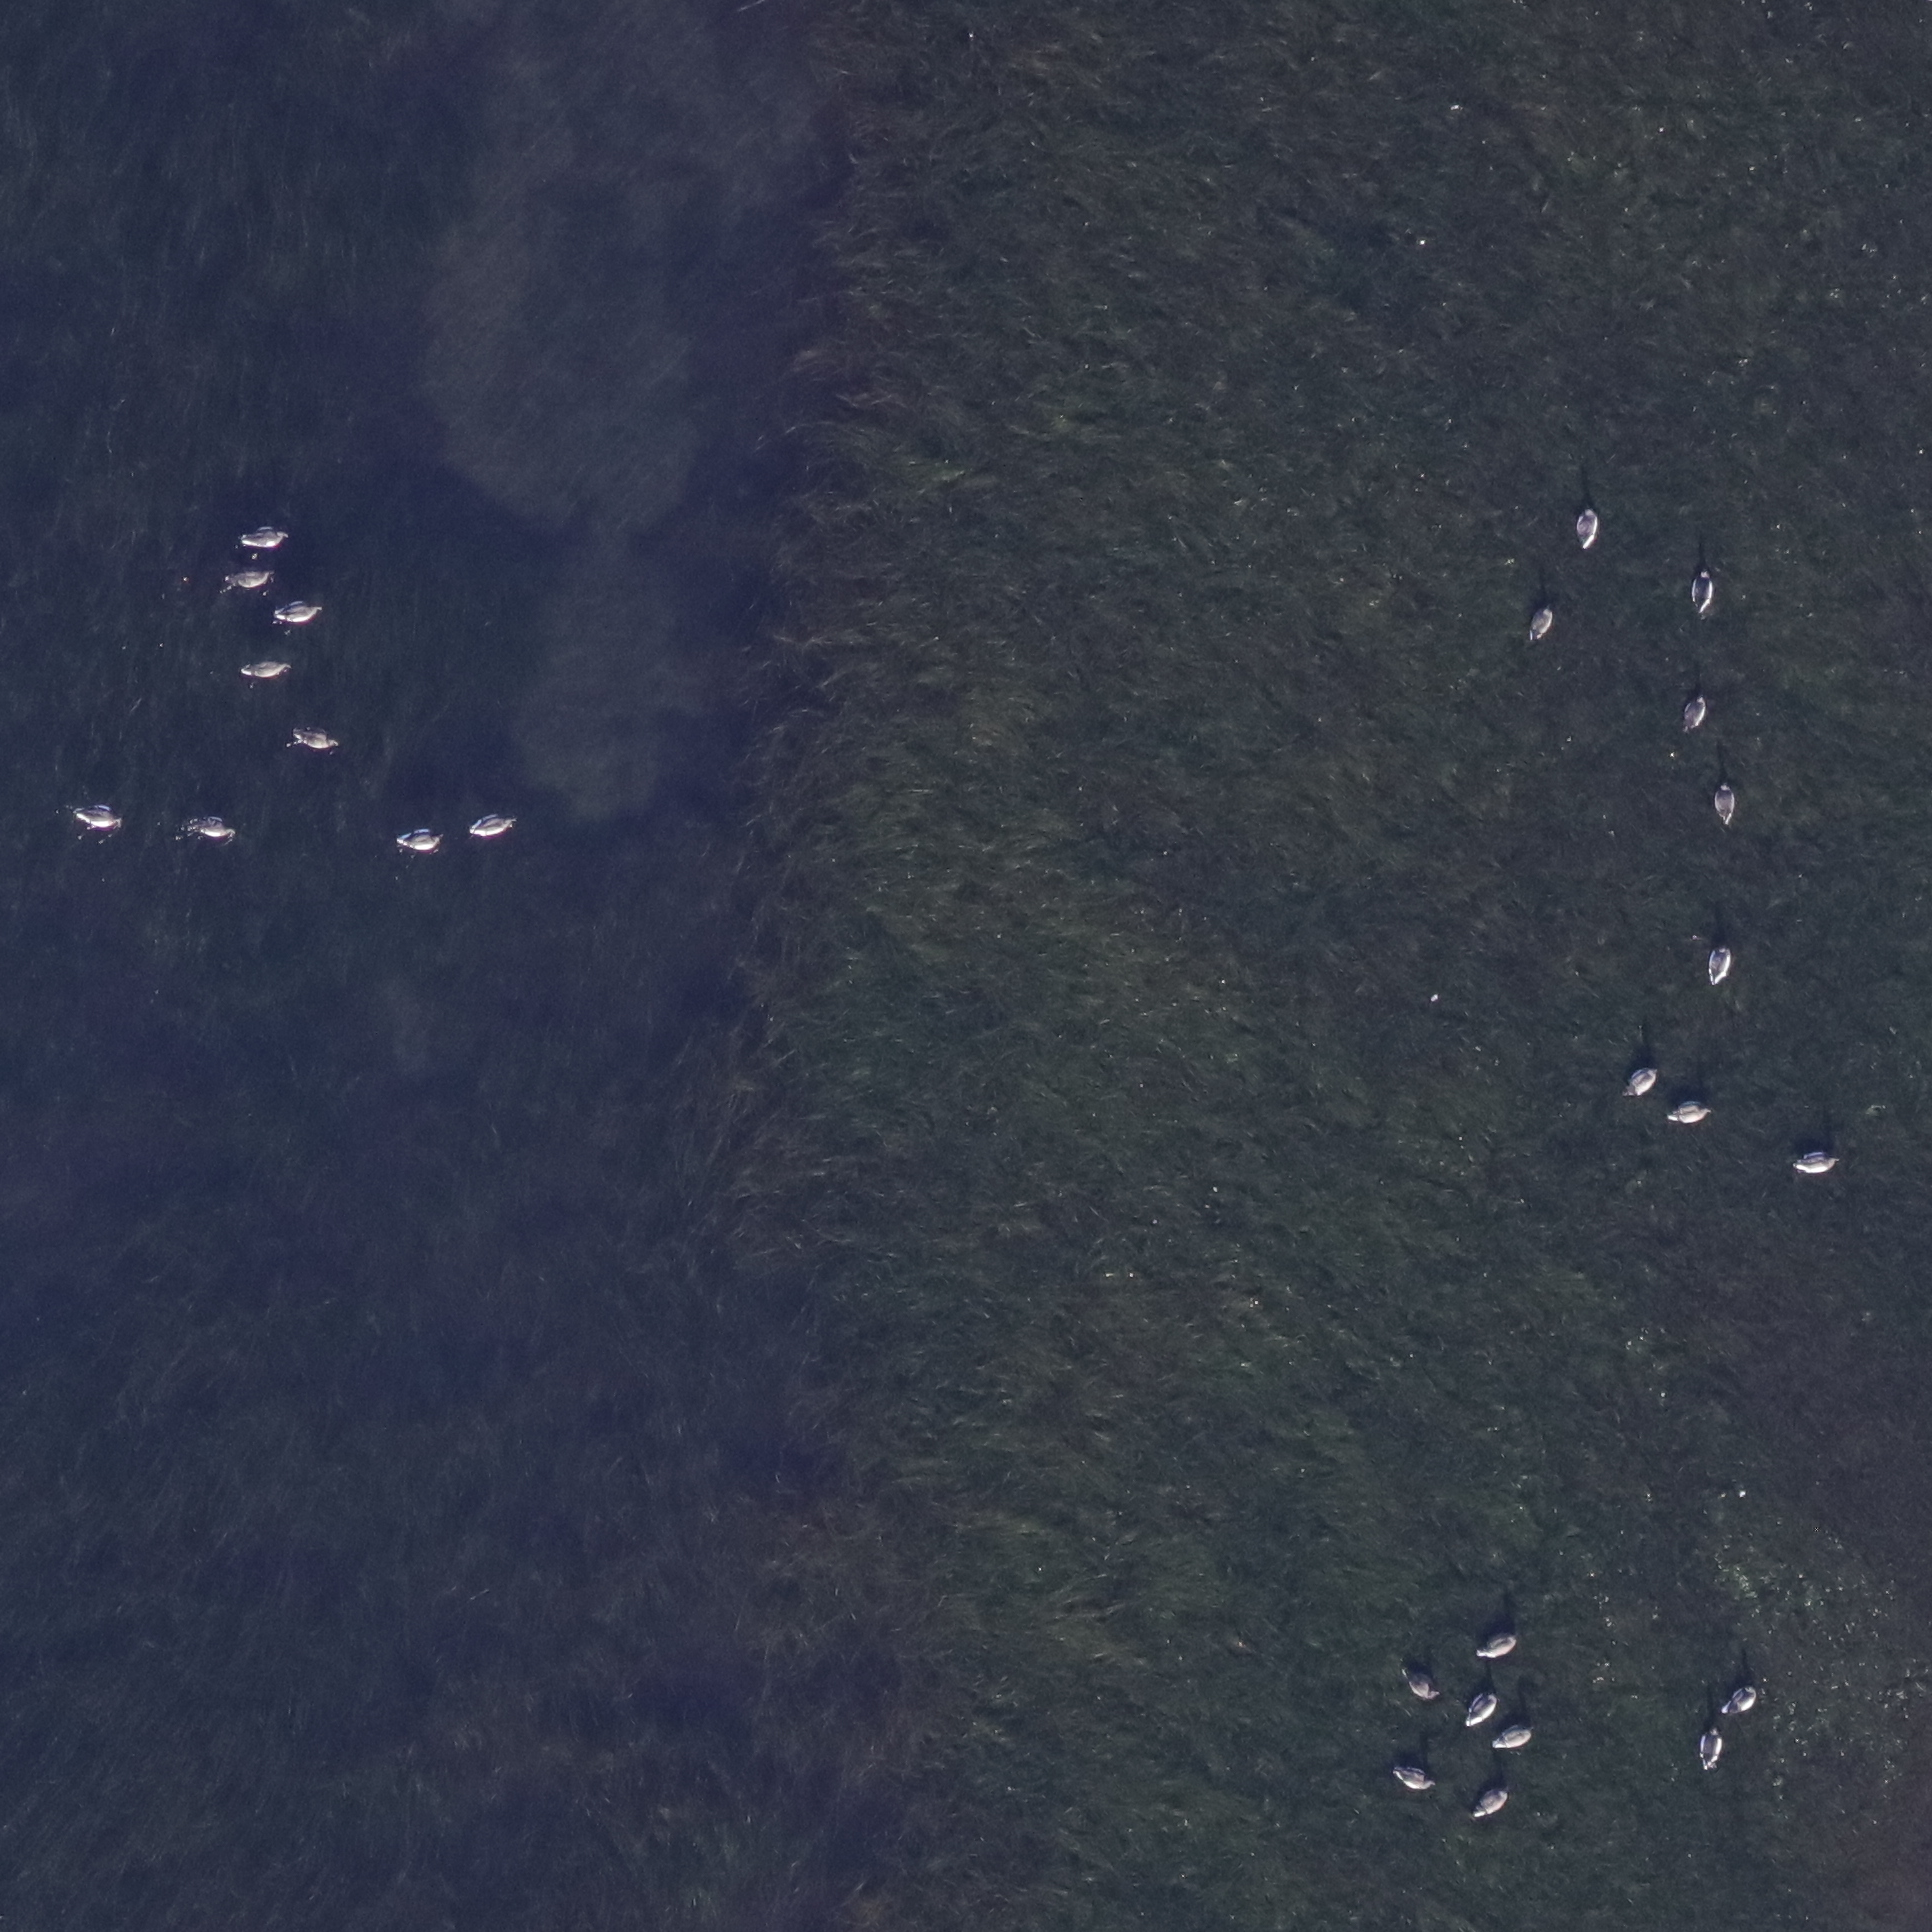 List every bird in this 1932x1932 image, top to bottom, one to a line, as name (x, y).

brant (1588, 528)
brant (264, 543)
brant (238, 579)
brant (1702, 593)
brant (293, 605)
brant (1541, 623)
brant (268, 669)
brant (1693, 712)
brant (316, 738)
brant (1722, 803)
brant (99, 813)
brant (215, 826)
brant (490, 827)
brant (422, 843)
brant (1719, 964)
brant (1643, 1083)
brant (1689, 1115)
brant (1817, 1165)
brant (1498, 1647)
brant (1421, 1682)
brant (1740, 1699)
brant (1482, 1703)
brant (1514, 1736)
brant (1711, 1745)
brant (1414, 1777)
brant (1490, 1802)